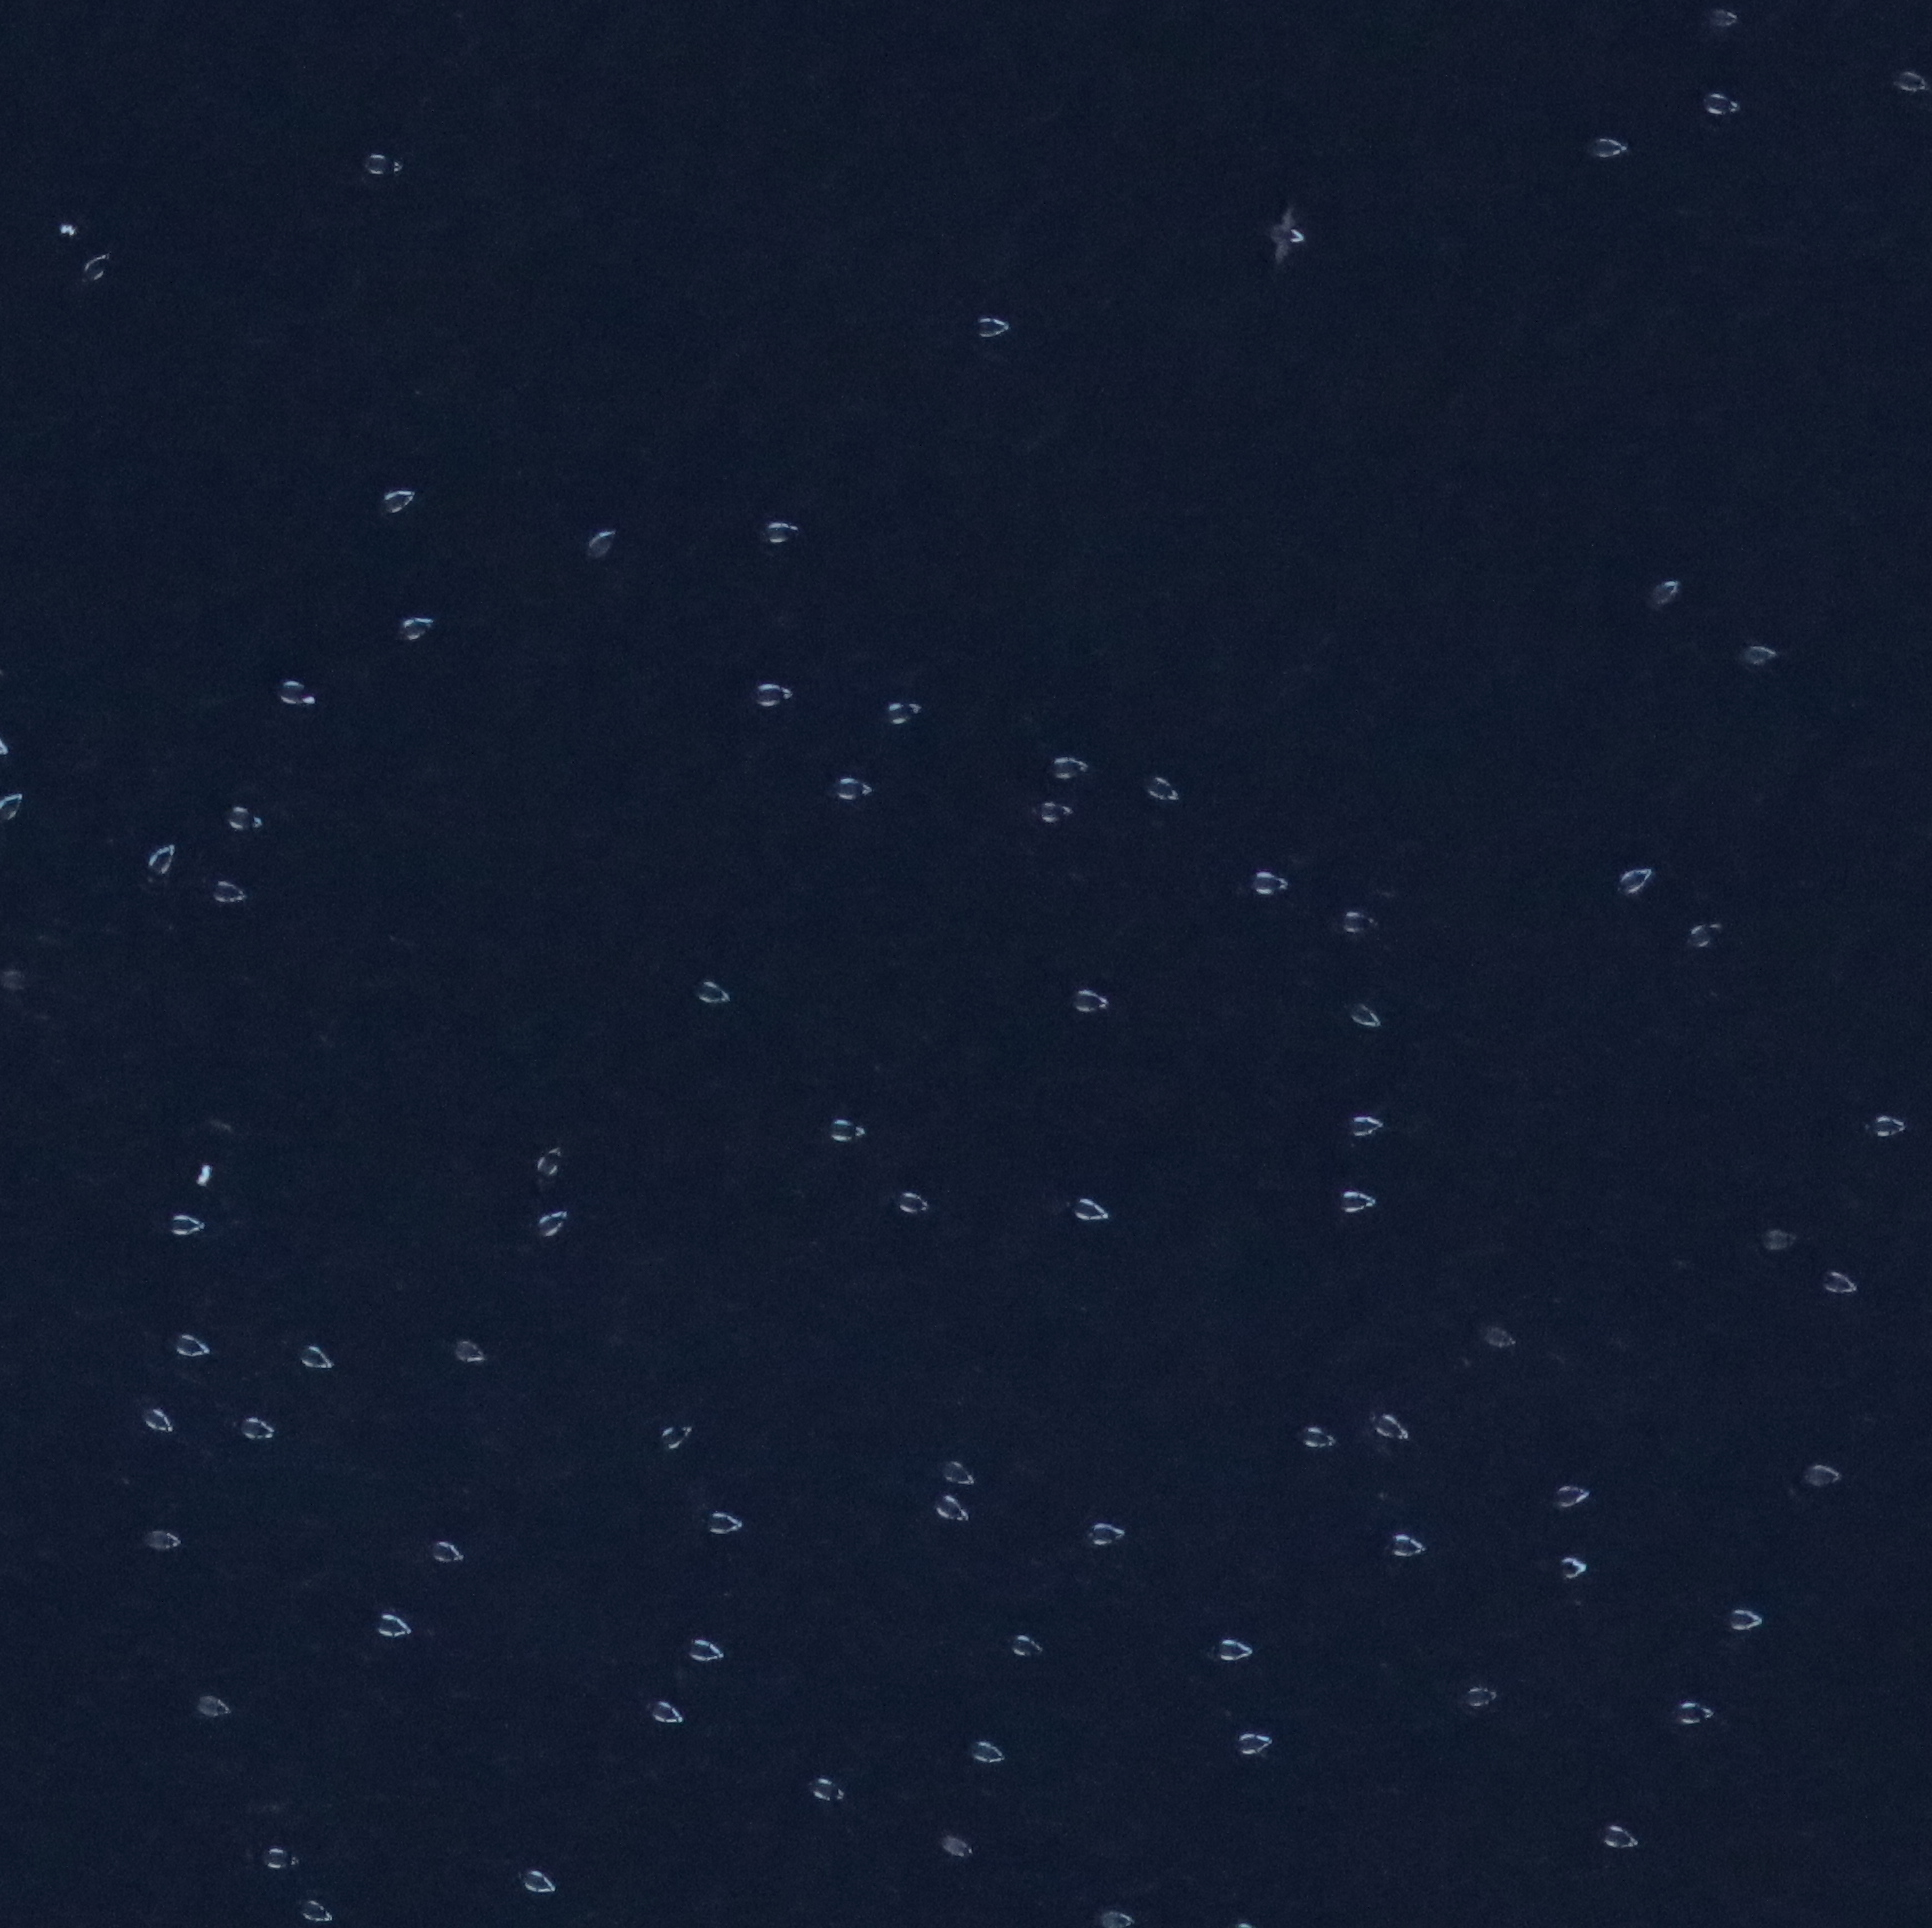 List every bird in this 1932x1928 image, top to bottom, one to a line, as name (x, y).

brant (1722, 19)
brant (1909, 82)
brant (1720, 105)
brant (1607, 149)
brant (381, 166)
brant (65, 234)
brant (1285, 236)
brant (93, 269)
brant (989, 327)
brant (394, 500)
brant (779, 535)
brant (599, 543)
brant (1666, 591)
brant (412, 629)
brant (1759, 655)
brant (291, 693)
brant (770, 693)
brant (897, 712)
brant (1065, 768)
brant (1158, 788)
brant (849, 789)
brant (8, 809)
brant (1047, 809)
brant (243, 820)
brant (160, 859)
brant (1633, 881)
brant (1267, 884)
brant (226, 893)
brant (1355, 923)
brant (1701, 935)
brant (710, 993)
brant (1085, 1003)
brant (1367, 1013)
brant (1364, 1126)
brant (1884, 1126)
brant (844, 1130)
brant (549, 1163)
brant (207, 1175)
brant (1354, 1202)
brant (911, 1204)
brant (1084, 1210)
brant (183, 1226)
brant (551, 1226)
brant (1776, 1238)
brant (1839, 1279)
brant (1498, 1337)
brant (189, 1345)
brant (467, 1350)
brant (314, 1359)
brant (160, 1421)
brant (1388, 1428)
brant (252, 1430)
brant (673, 1436)
brant (1317, 1438)
brant (957, 1474)
brant (1823, 1474)
brant (1570, 1497)
brant (950, 1512)
brant (722, 1524)
brant (1102, 1535)
brant (161, 1540)
brant (1403, 1547)
brant (444, 1554)
brant (1570, 1565)
brant (1741, 1621)
brant (389, 1627)
brant (1023, 1645)
brant (703, 1651)
brant (1231, 1651)
brant (1480, 1696)
brant (213, 1707)
brant (664, 1712)
brant (1692, 1714)
brant (1251, 1745)
brant (984, 1752)
brant (826, 1792)
brant (1614, 1837)
brant (953, 1847)
brant (277, 1858)
brant (534, 1882)
brant (311, 1909)
brant (1116, 1921)